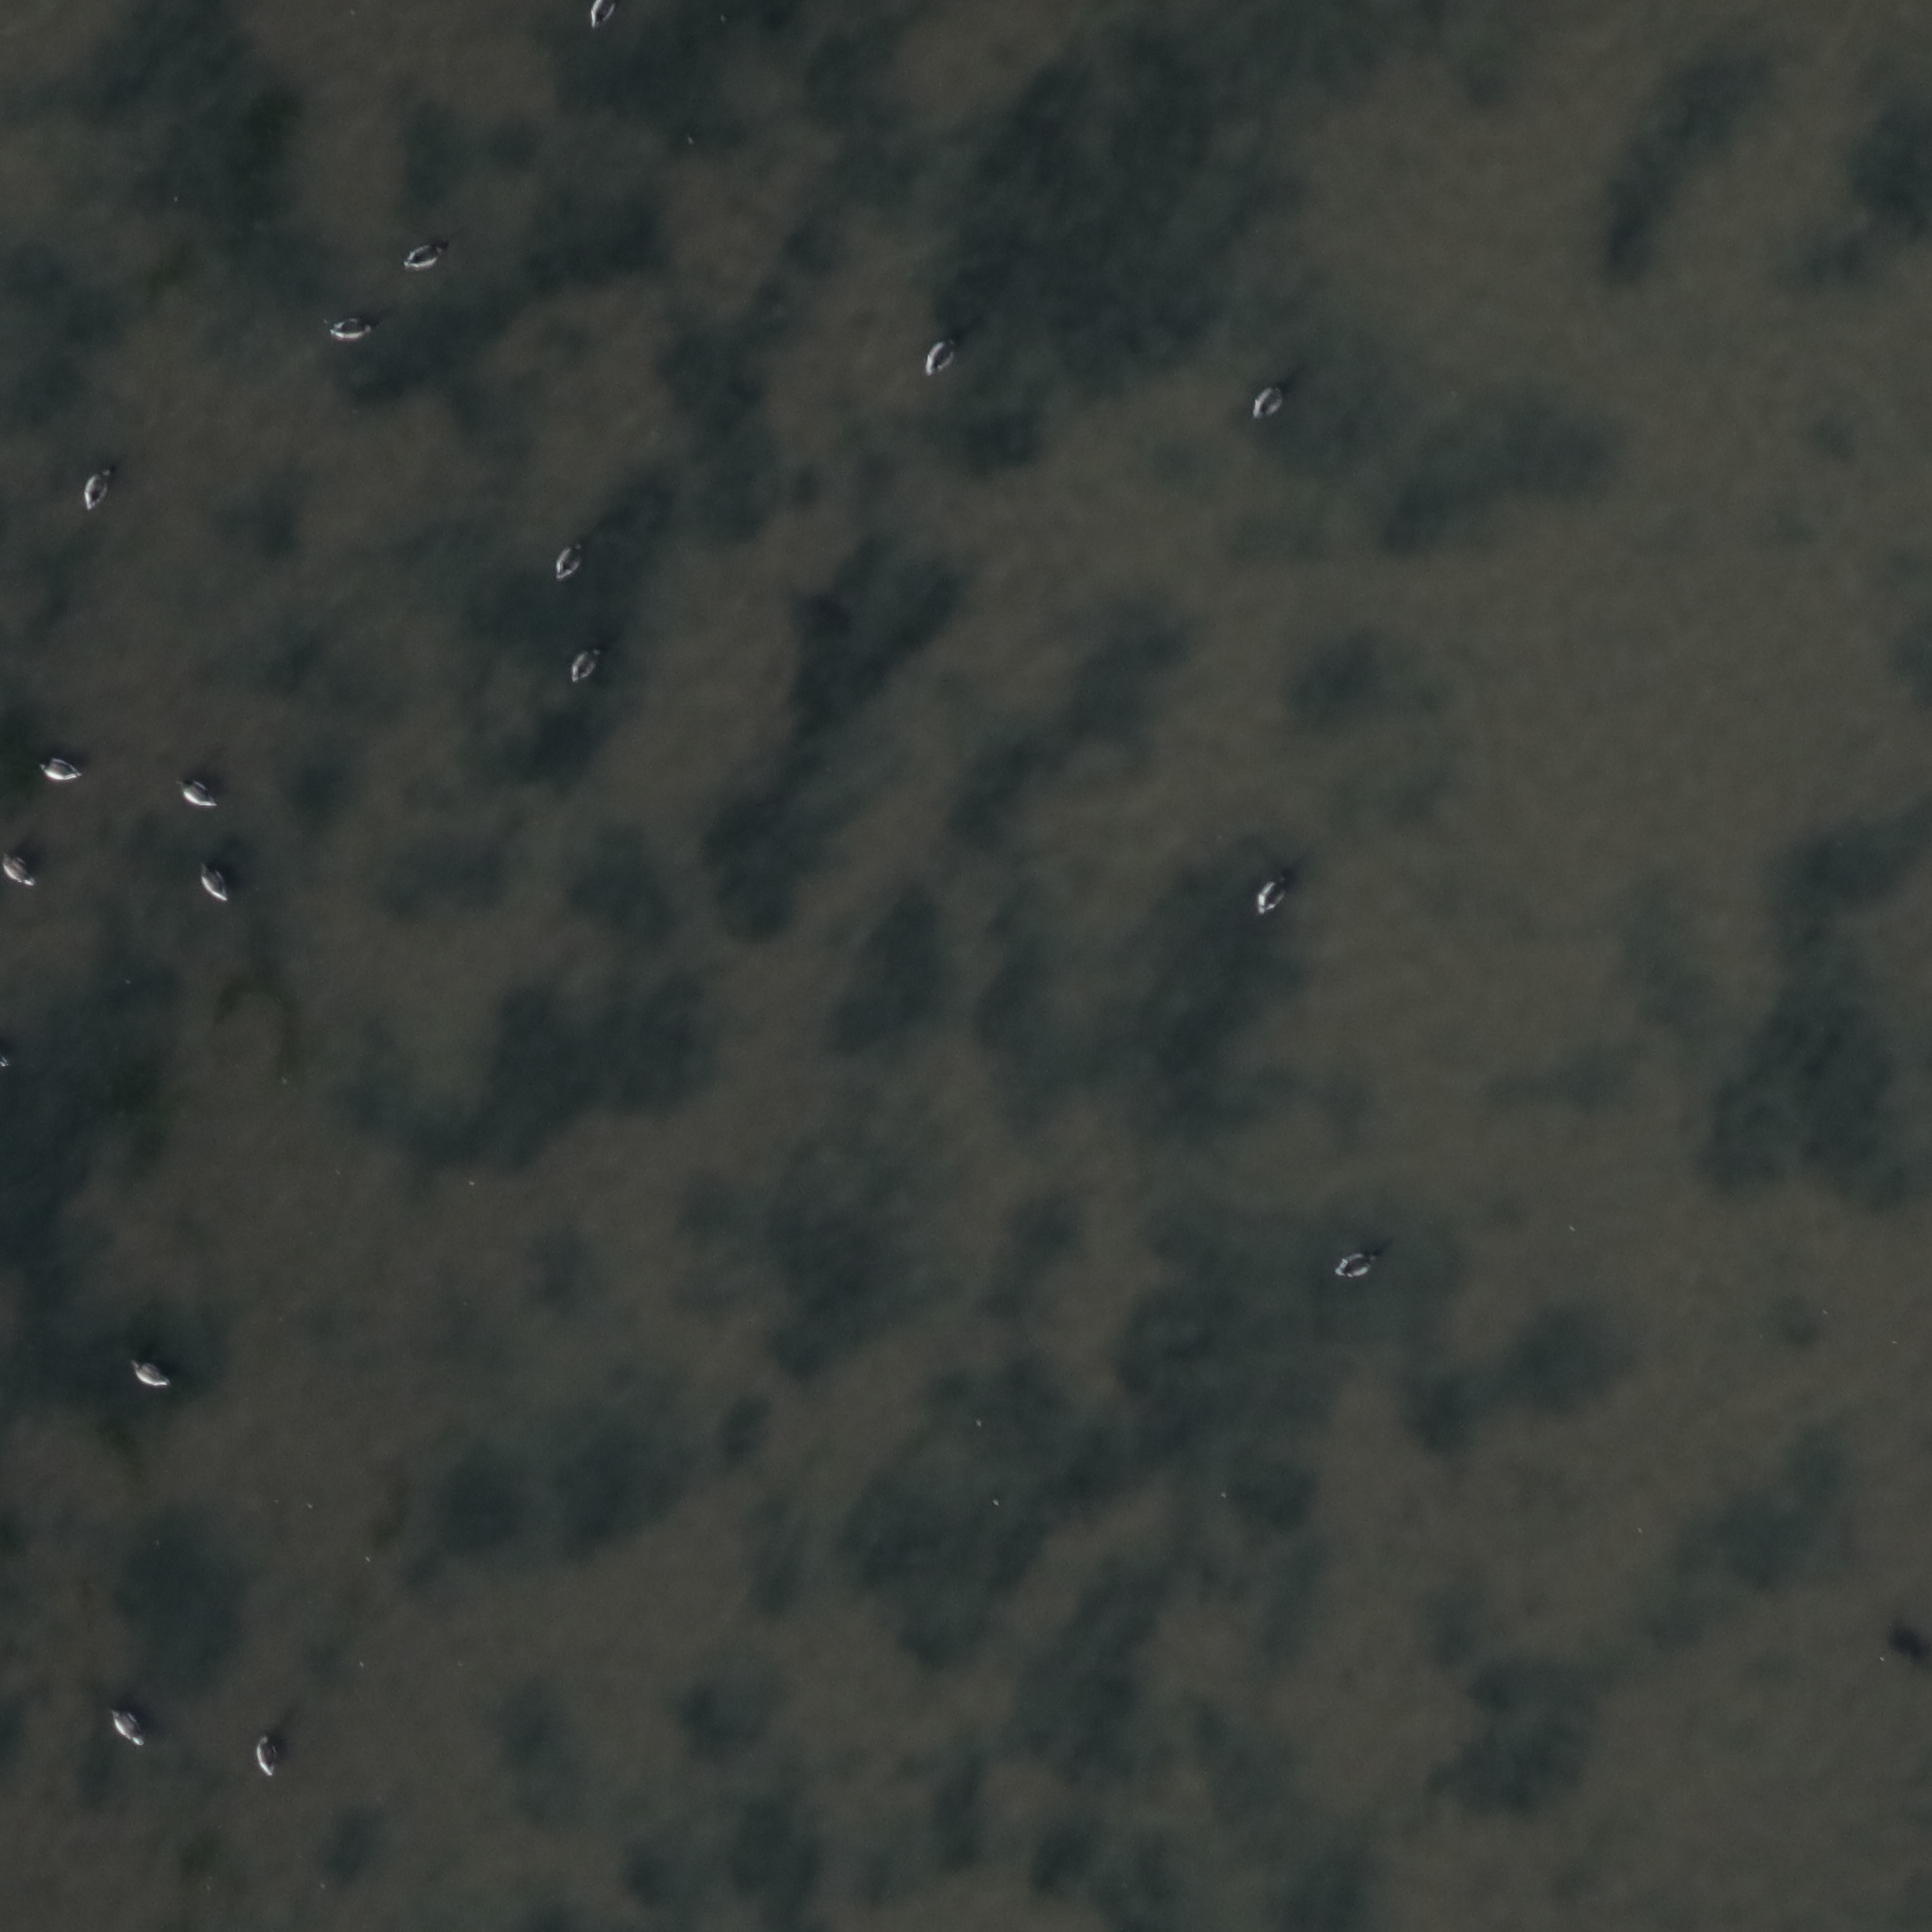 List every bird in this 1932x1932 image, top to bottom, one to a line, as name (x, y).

brant (606, 10)
brant (428, 256)
brant (354, 330)
brant (943, 354)
brant (1271, 402)
brant (95, 489)
brant (570, 560)
brant (586, 663)
brant (58, 768)
brant (199, 793)
brant (19, 870)
brant (212, 881)
brant (1274, 896)
brant (1356, 1264)
brant (149, 1374)
brant (125, 1724)
brant (269, 1752)